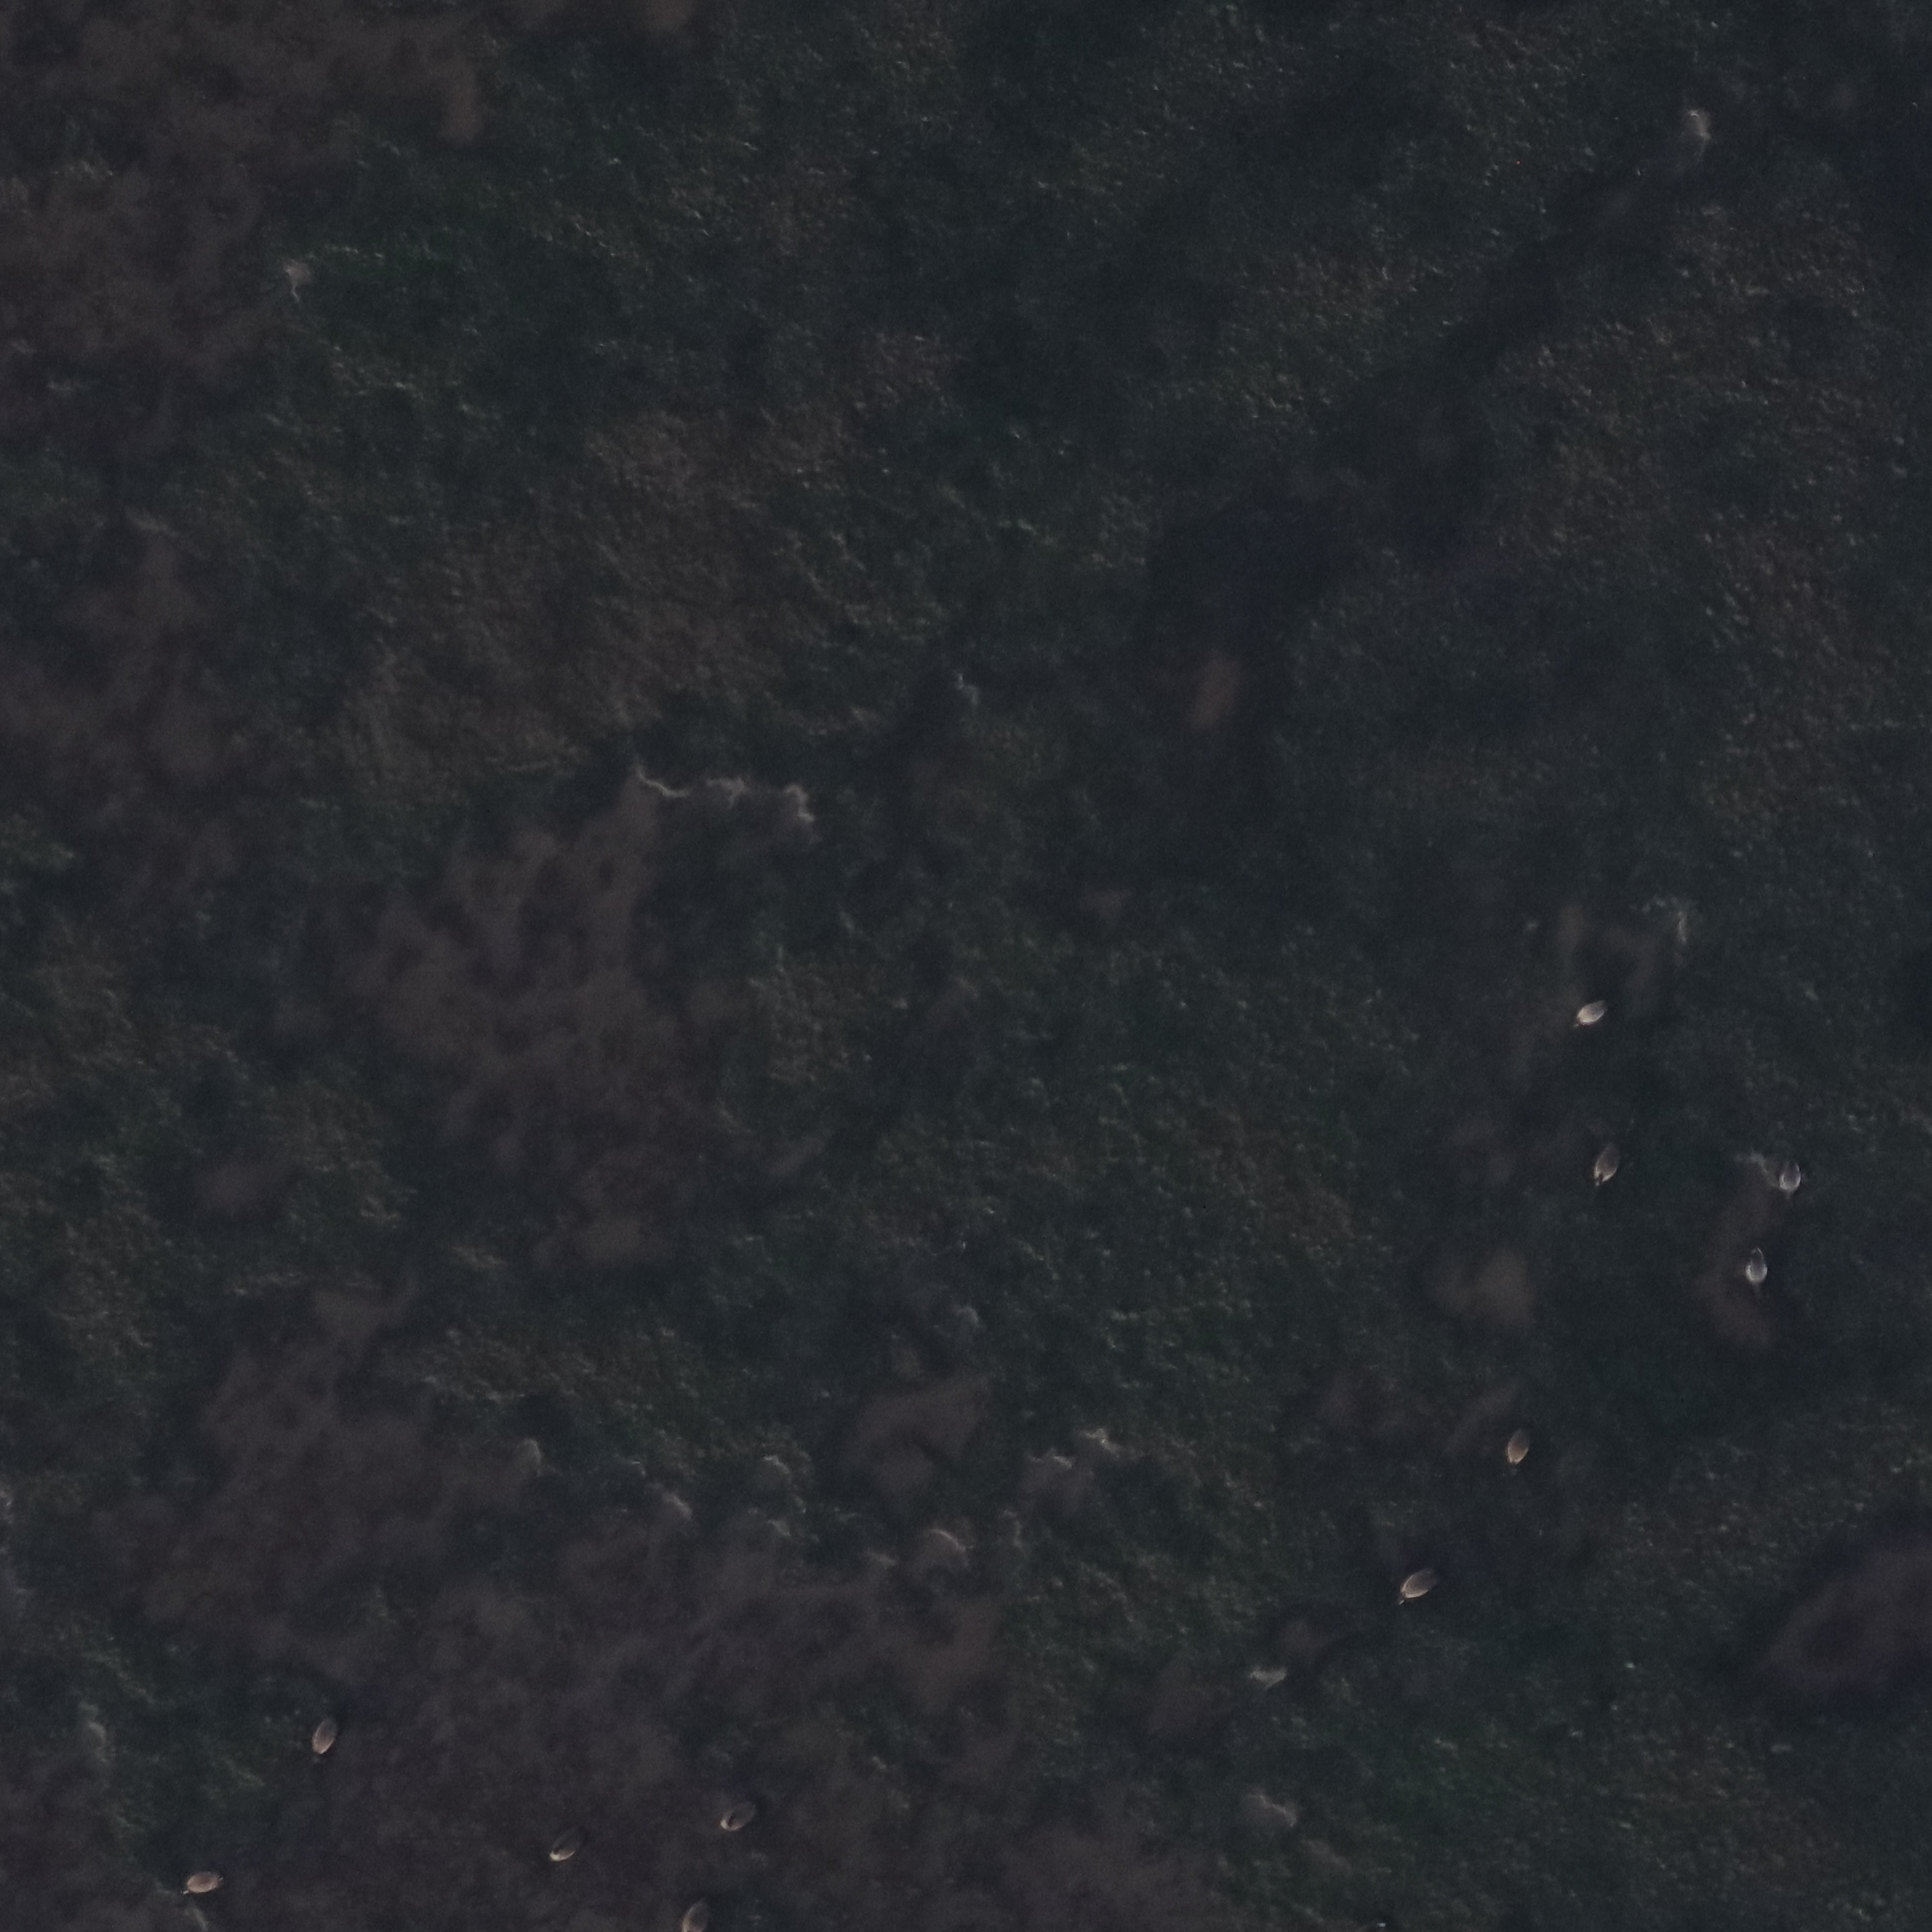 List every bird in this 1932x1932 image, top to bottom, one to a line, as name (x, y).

Canada goose (1592, 1012)
Canada goose (1607, 1165)
brant (1789, 1178)
brant (1758, 1270)
Canada goose (1518, 1449)
Canada goose (1418, 1584)
Canada goose (325, 1738)
brant (738, 1816)
brant (567, 1846)
Canada goose (202, 1884)
Canada goose (696, 1921)